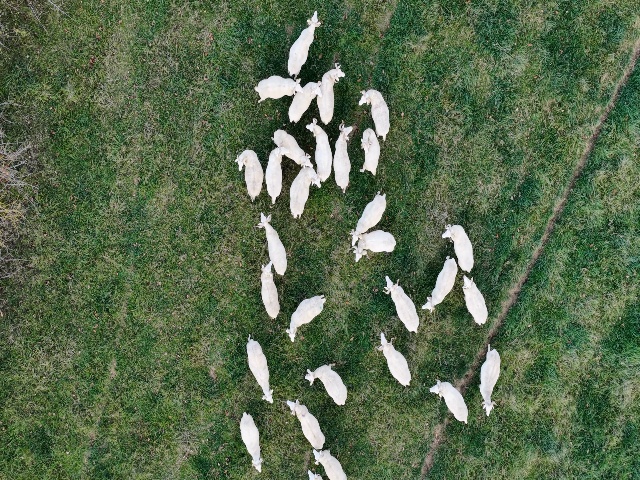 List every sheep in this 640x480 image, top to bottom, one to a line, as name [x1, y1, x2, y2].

sheep [288, 11, 321, 80]
sheep [317, 62, 345, 125]
sheep [254, 75, 304, 103]
sheep [288, 81, 323, 123]
sheep [358, 89, 390, 141]
sheep [306, 118, 332, 182]
sheep [333, 119, 353, 193]
sheep [359, 128, 380, 176]
sheep [271, 129, 313, 169]
sheep [265, 141, 290, 204]
sheep [235, 150, 264, 202]
sheep [289, 168, 323, 219]
sheep [349, 191, 386, 246]
sheep [255, 212, 287, 275]
sheep [442, 224, 474, 273]
sheep [348, 229, 396, 262]
sheep [422, 255, 458, 313]
sheep [261, 261, 280, 319]
sheep [382, 275, 419, 334]
sheep [462, 275, 488, 325]
sheep [286, 294, 326, 342]
sheep [374, 332, 412, 387]
sheep [246, 334, 273, 403]
sheep [479, 344, 501, 416]
sheep [305, 363, 347, 405]
sheep [430, 379, 468, 424]
sheep [286, 399, 326, 450]
sheep [240, 412, 265, 472]
sheep [313, 449, 347, 480]
sheep [308, 470, 323, 480]